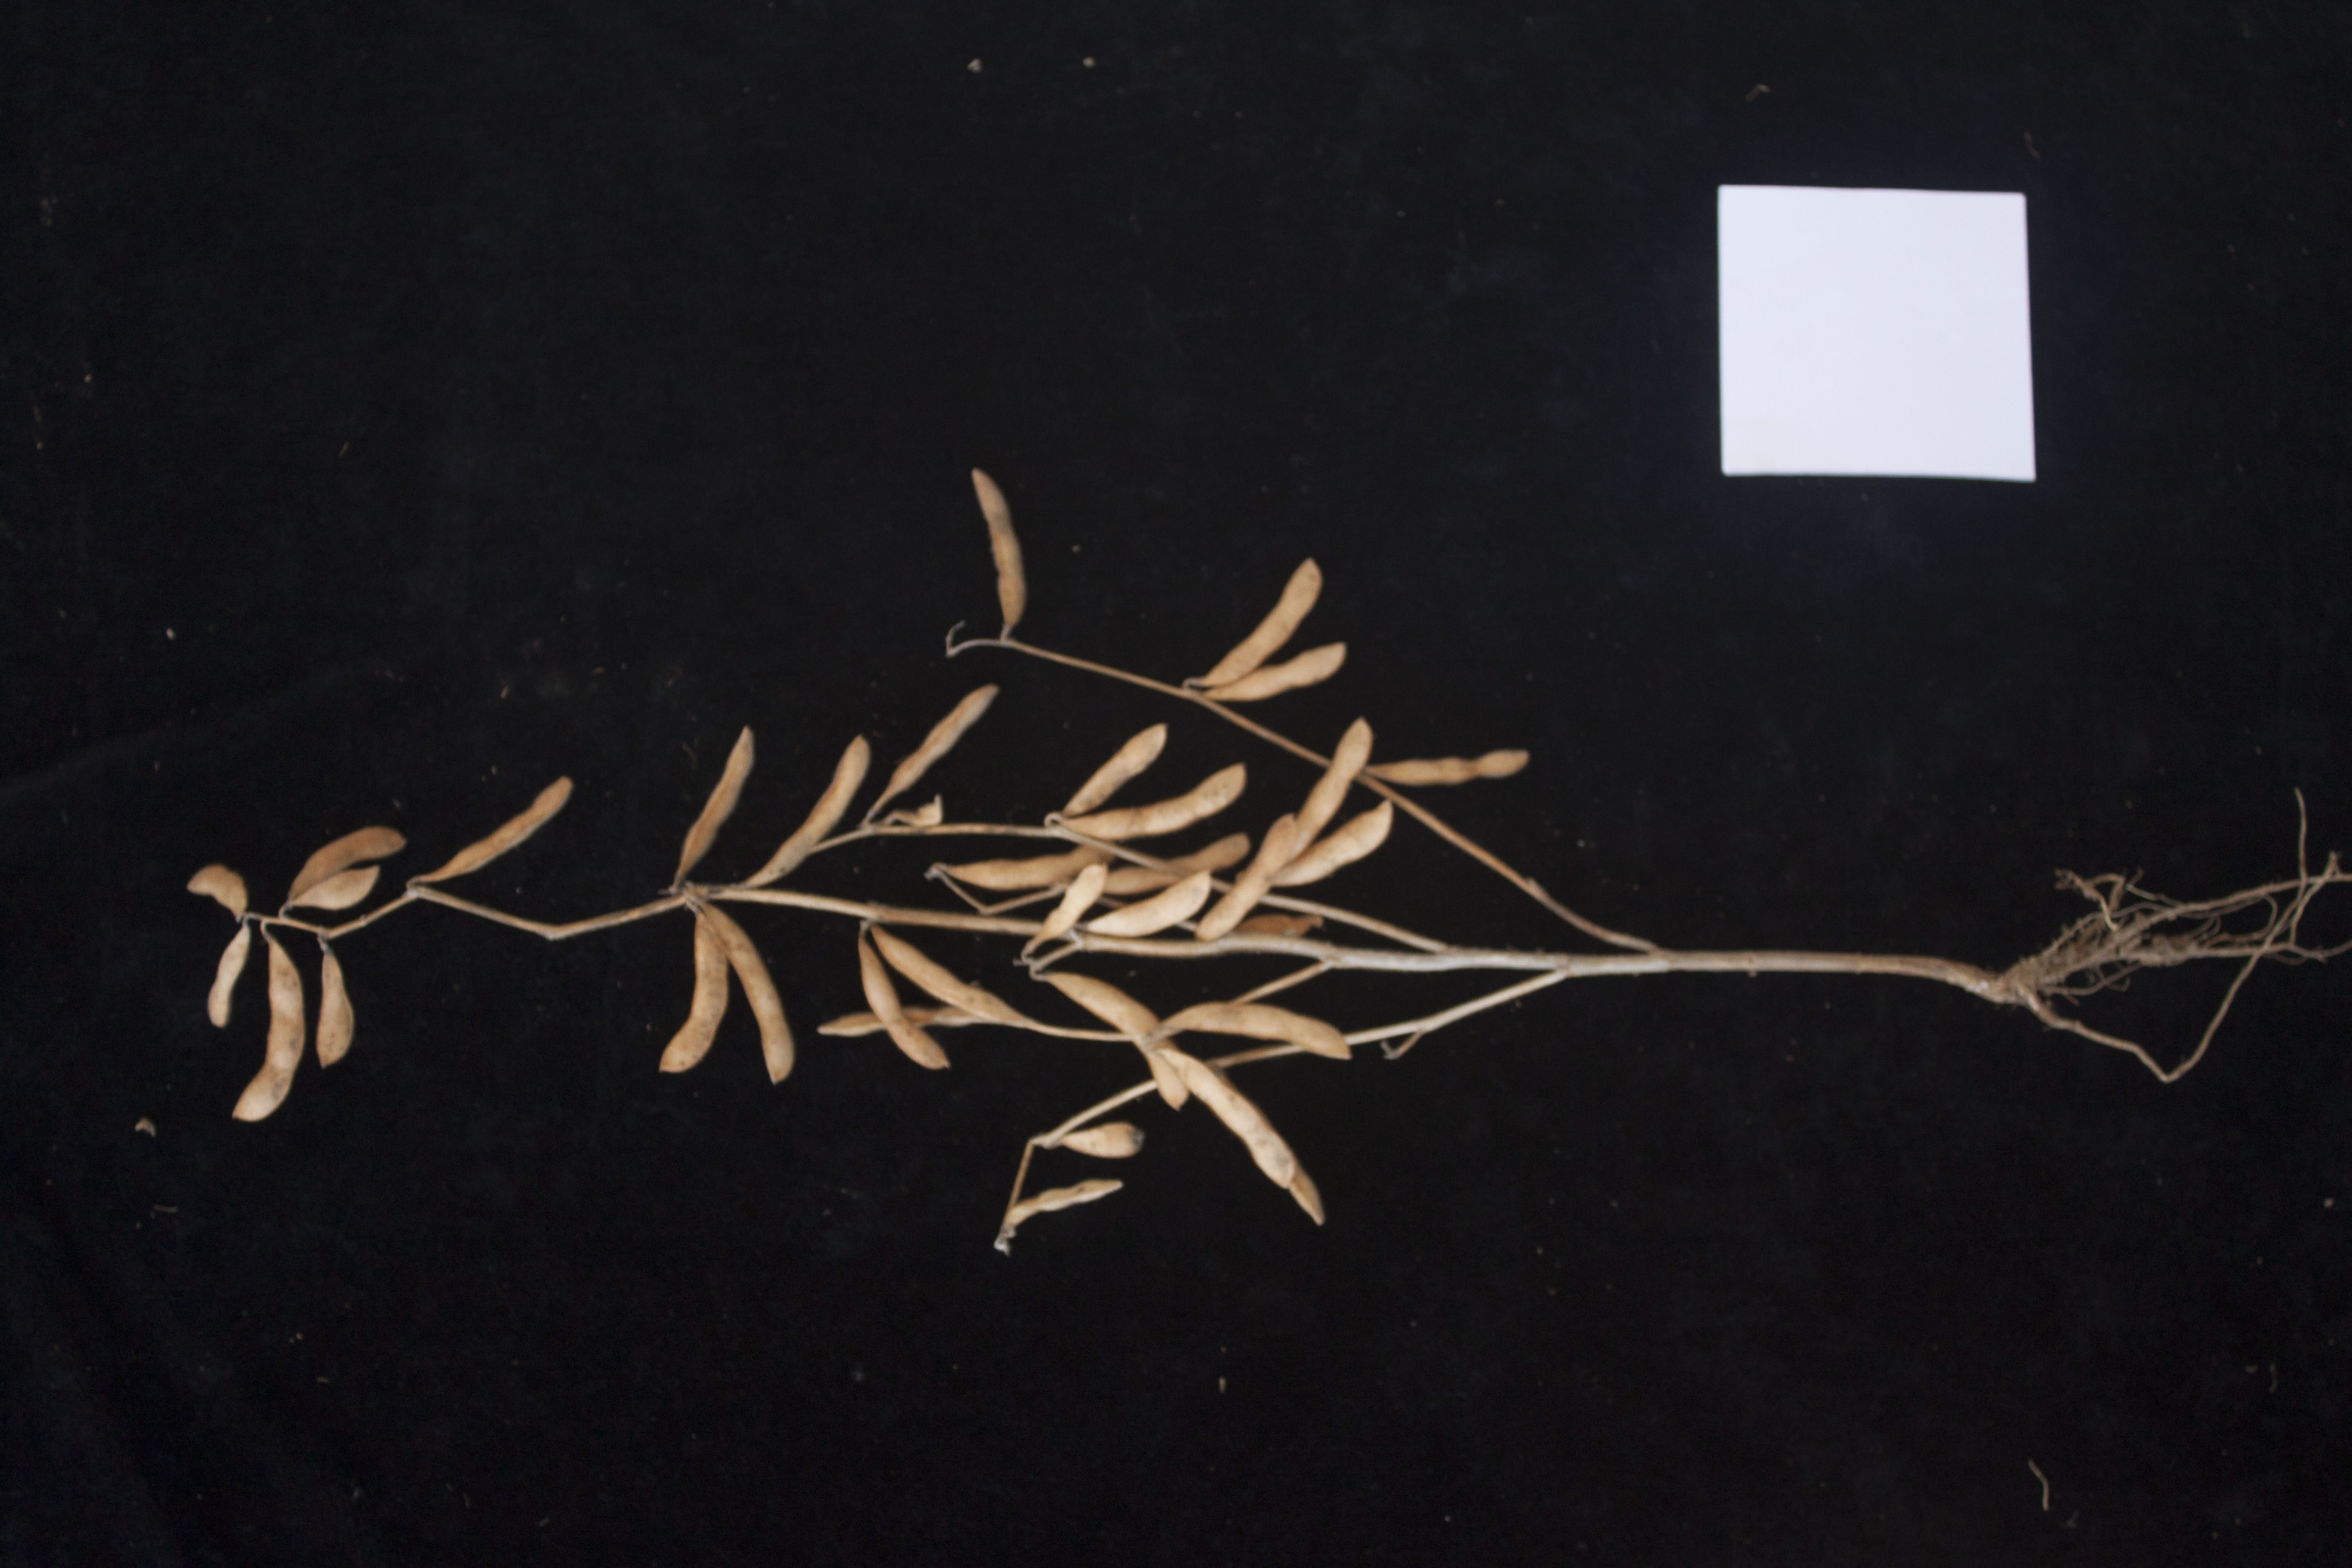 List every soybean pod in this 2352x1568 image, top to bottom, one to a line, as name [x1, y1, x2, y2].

soybean pod [972, 471, 1028, 641]
soybean pod [1188, 558, 1321, 686]
soybean pod [1205, 643, 1346, 702]
soybean pod [868, 688, 994, 823]
soybean pod [1237, 719, 1371, 900]
soybean pod [1060, 725, 1166, 818]
soybean pod [672, 726, 755, 896]
soybean pod [729, 737, 869, 892]
soybean pod [1362, 750, 1529, 785]
soybean pod [1055, 764, 1245, 842]
soybean pod [419, 778, 574, 882]
soybean pod [1239, 800, 1391, 885]
soybean pod [1197, 815, 1297, 943]
soybean pod [287, 826, 409, 902]
soybean pod [1053, 834, 1247, 894]
soybean pod [938, 843, 1118, 891]
soybean pod [1022, 866, 1106, 957]
soybean pod [286, 867, 379, 911]
soybean pod [187, 868, 246, 918]
soybean pod [1079, 870, 1211, 937]
soybean pod [701, 904, 795, 1085]
soybean pod [658, 909, 729, 1075]
soybean pod [1211, 915, 1324, 937]
soybean pod [873, 924, 1036, 1030]
soybean pod [209, 927, 249, 1027]
soybean pod [859, 930, 950, 1070]
soybean pod [229, 942, 305, 1122]
soybean pod [315, 944, 354, 1068]
soybean pod [1036, 974, 1189, 1111]
soybean pod [1147, 1004, 1352, 1060]
soybean pod [818, 1008, 1026, 1038]
soybean pod [1153, 1049, 1325, 1225]
soybean pod [1056, 1123, 1144, 1158]
soybean pod [1004, 1180, 1124, 1235]